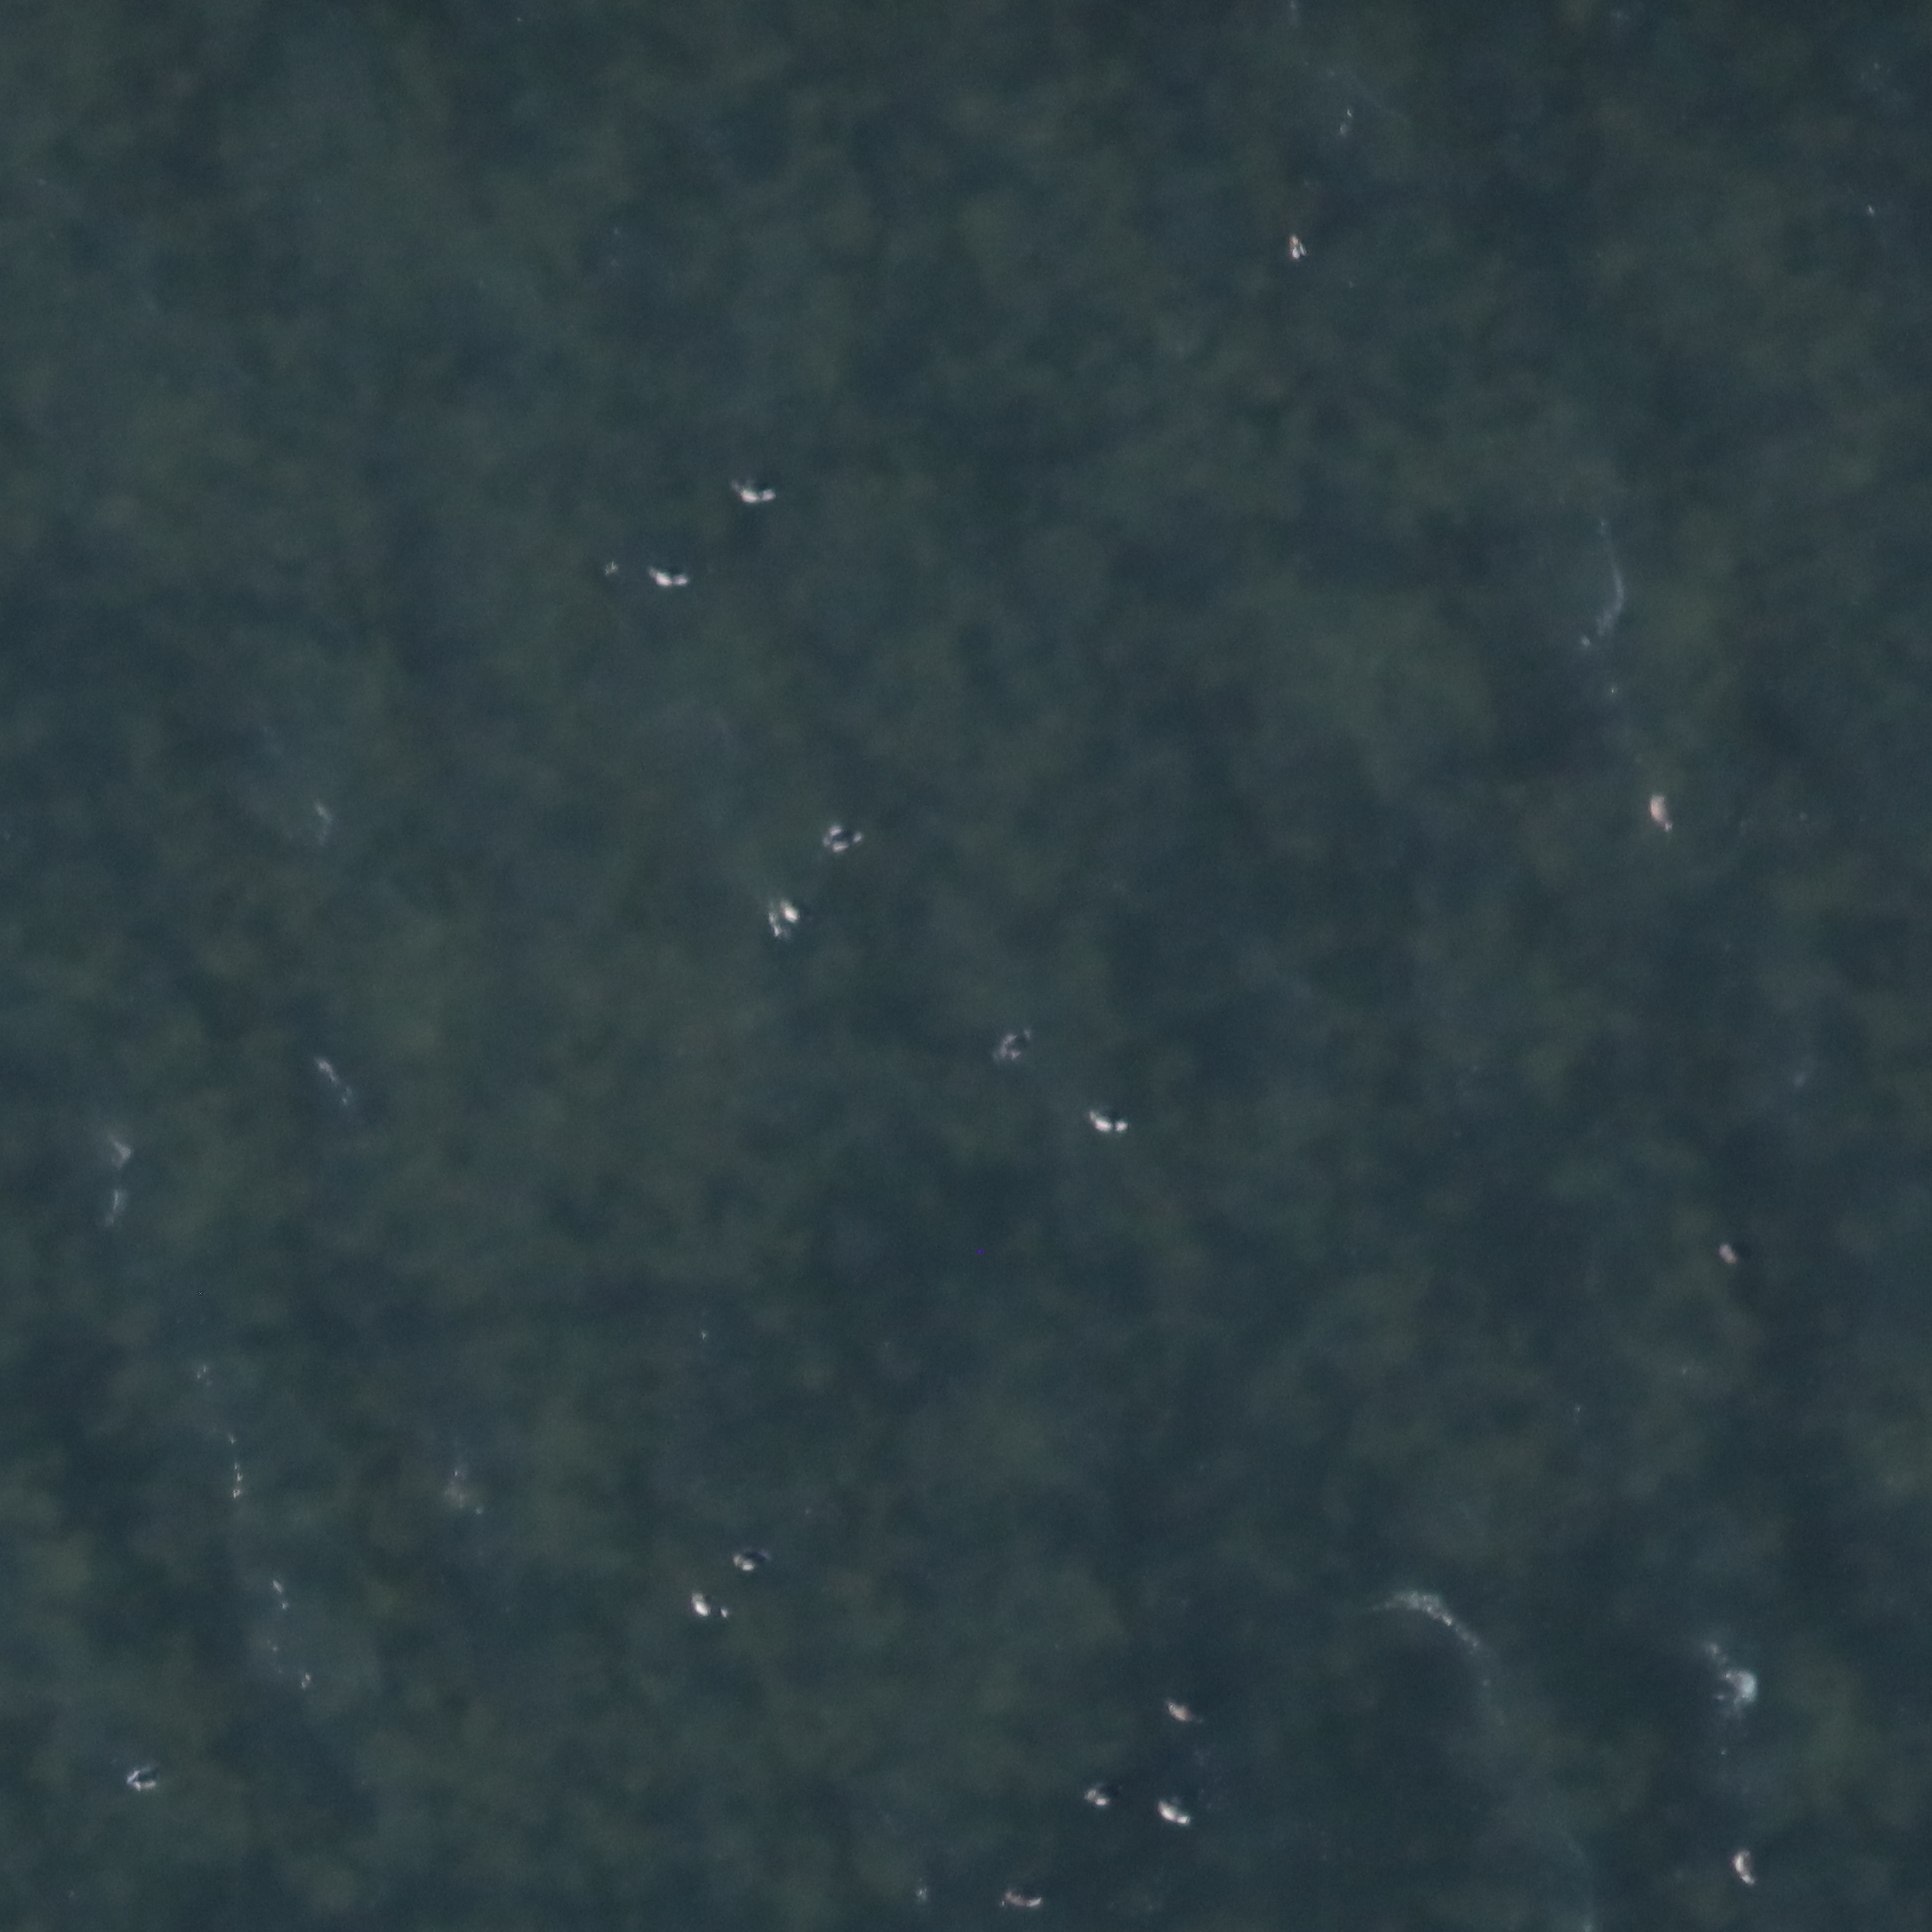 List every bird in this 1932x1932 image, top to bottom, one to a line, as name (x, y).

brant (1298, 251)
brant (749, 490)
brant (663, 571)
other bird (1664, 813)
brant (847, 840)
brant (784, 919)
brant (1012, 1044)
brant (1104, 1118)
other bird (1729, 1251)
brant (749, 1560)
brant (714, 1607)
brant (1182, 1709)
brant (144, 1775)
brant (1100, 1793)
brant (1168, 1807)
brant (1743, 1865)
brant (1020, 1899)